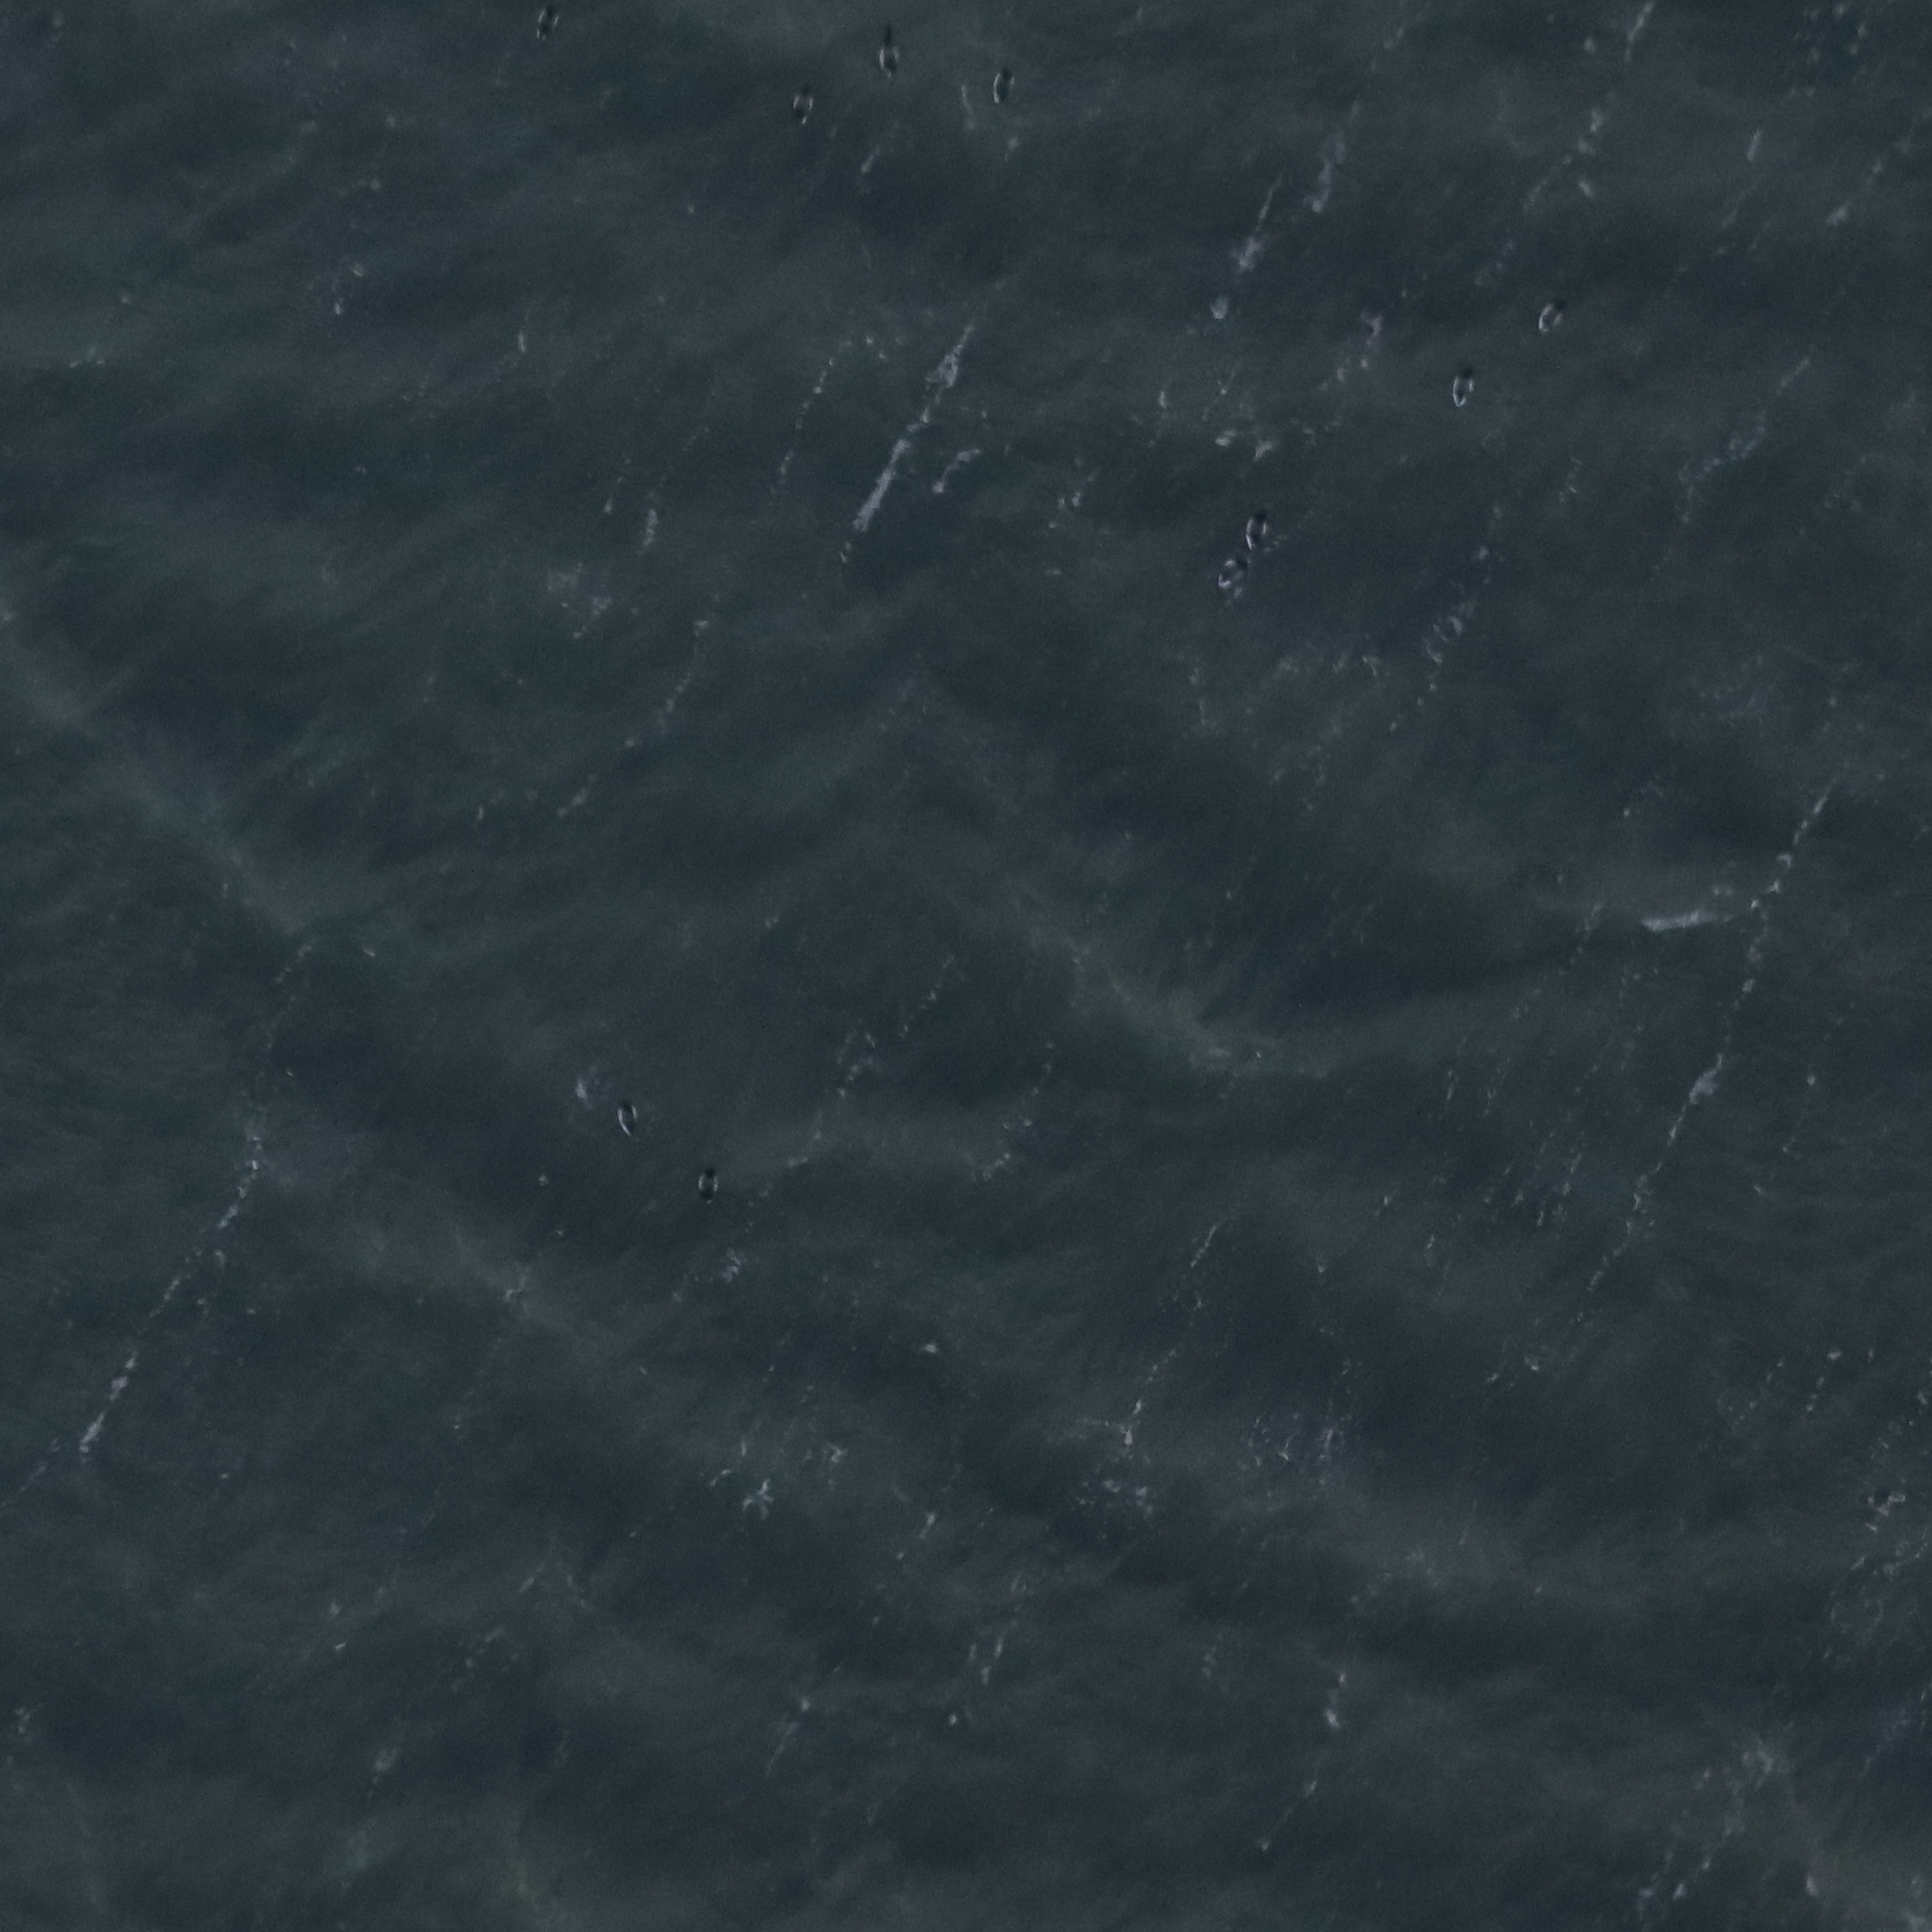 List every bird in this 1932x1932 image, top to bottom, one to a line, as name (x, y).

brant (548, 26)
brant (888, 54)
brant (1004, 83)
brant (805, 106)
brant (1551, 318)
brant (1464, 387)
brant (1255, 532)
brant (1235, 577)
brant (626, 1115)
brant (711, 1185)